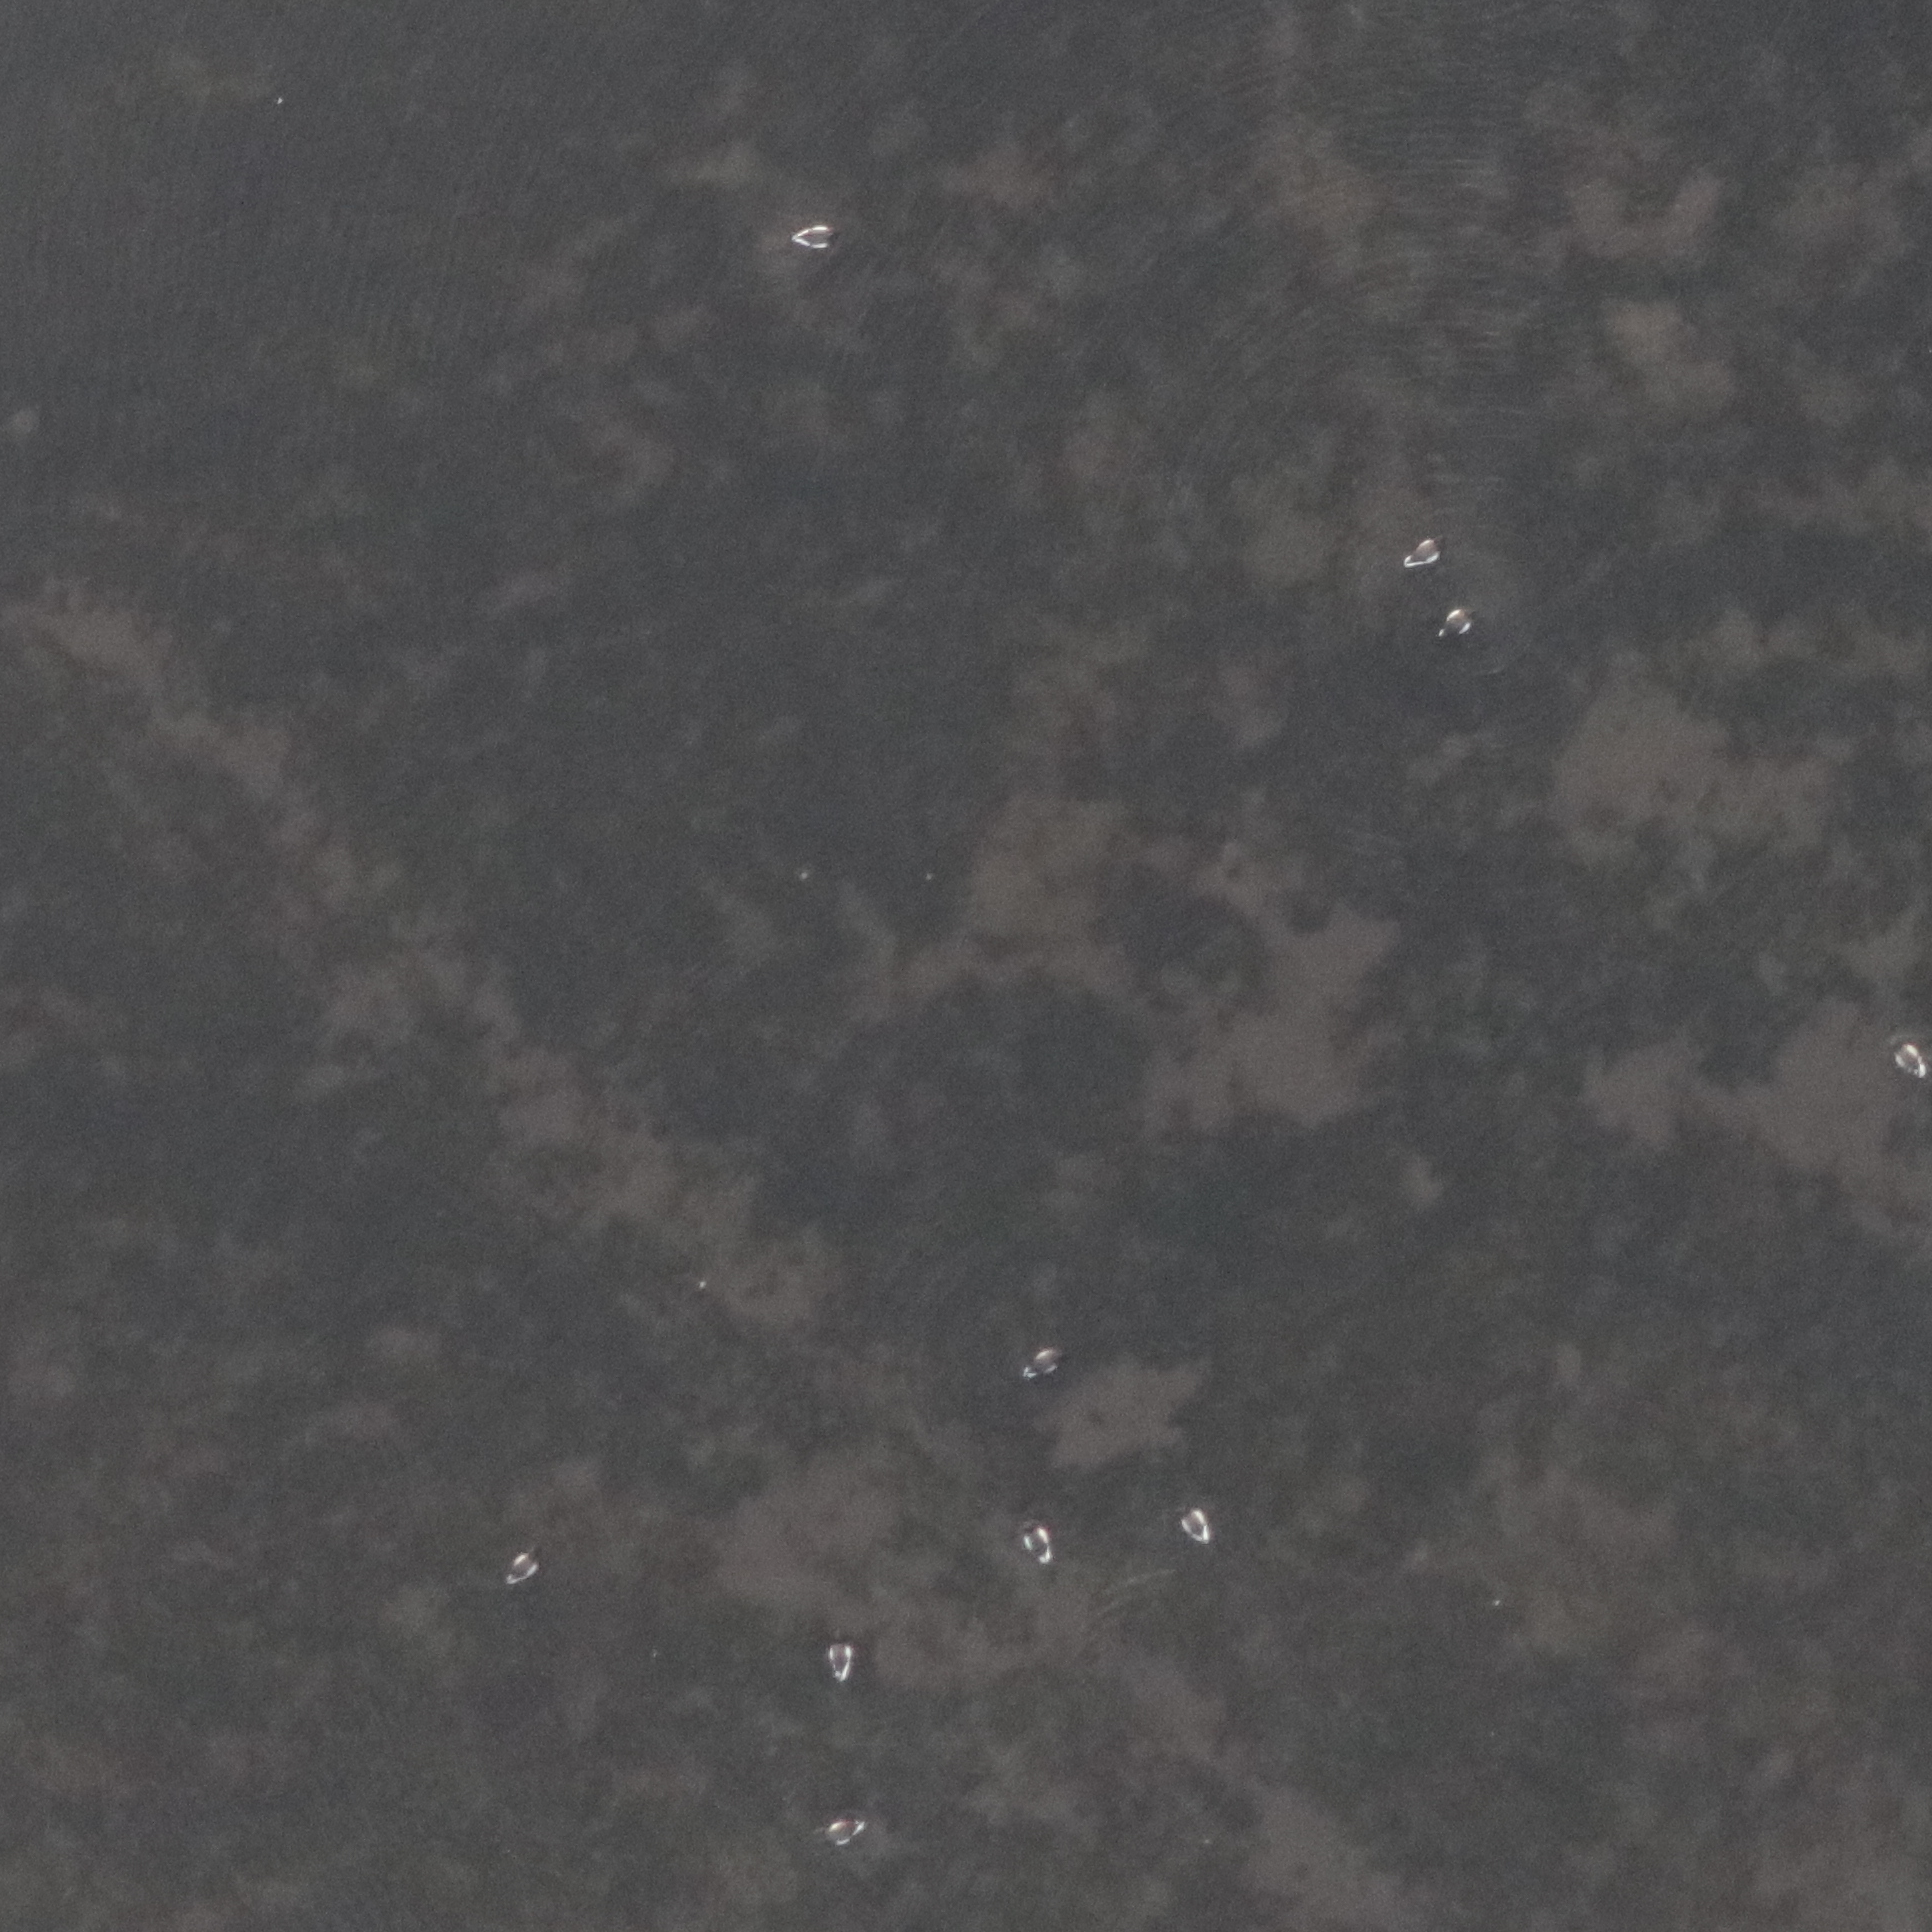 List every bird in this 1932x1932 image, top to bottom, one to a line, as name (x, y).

brant (819, 237)
brant (1423, 554)
brant (1456, 623)
brant (1907, 1058)
brant (1044, 1362)
brant (1193, 1523)
brant (1038, 1541)
brant (524, 1567)
brant (841, 1657)
brant (843, 1830)